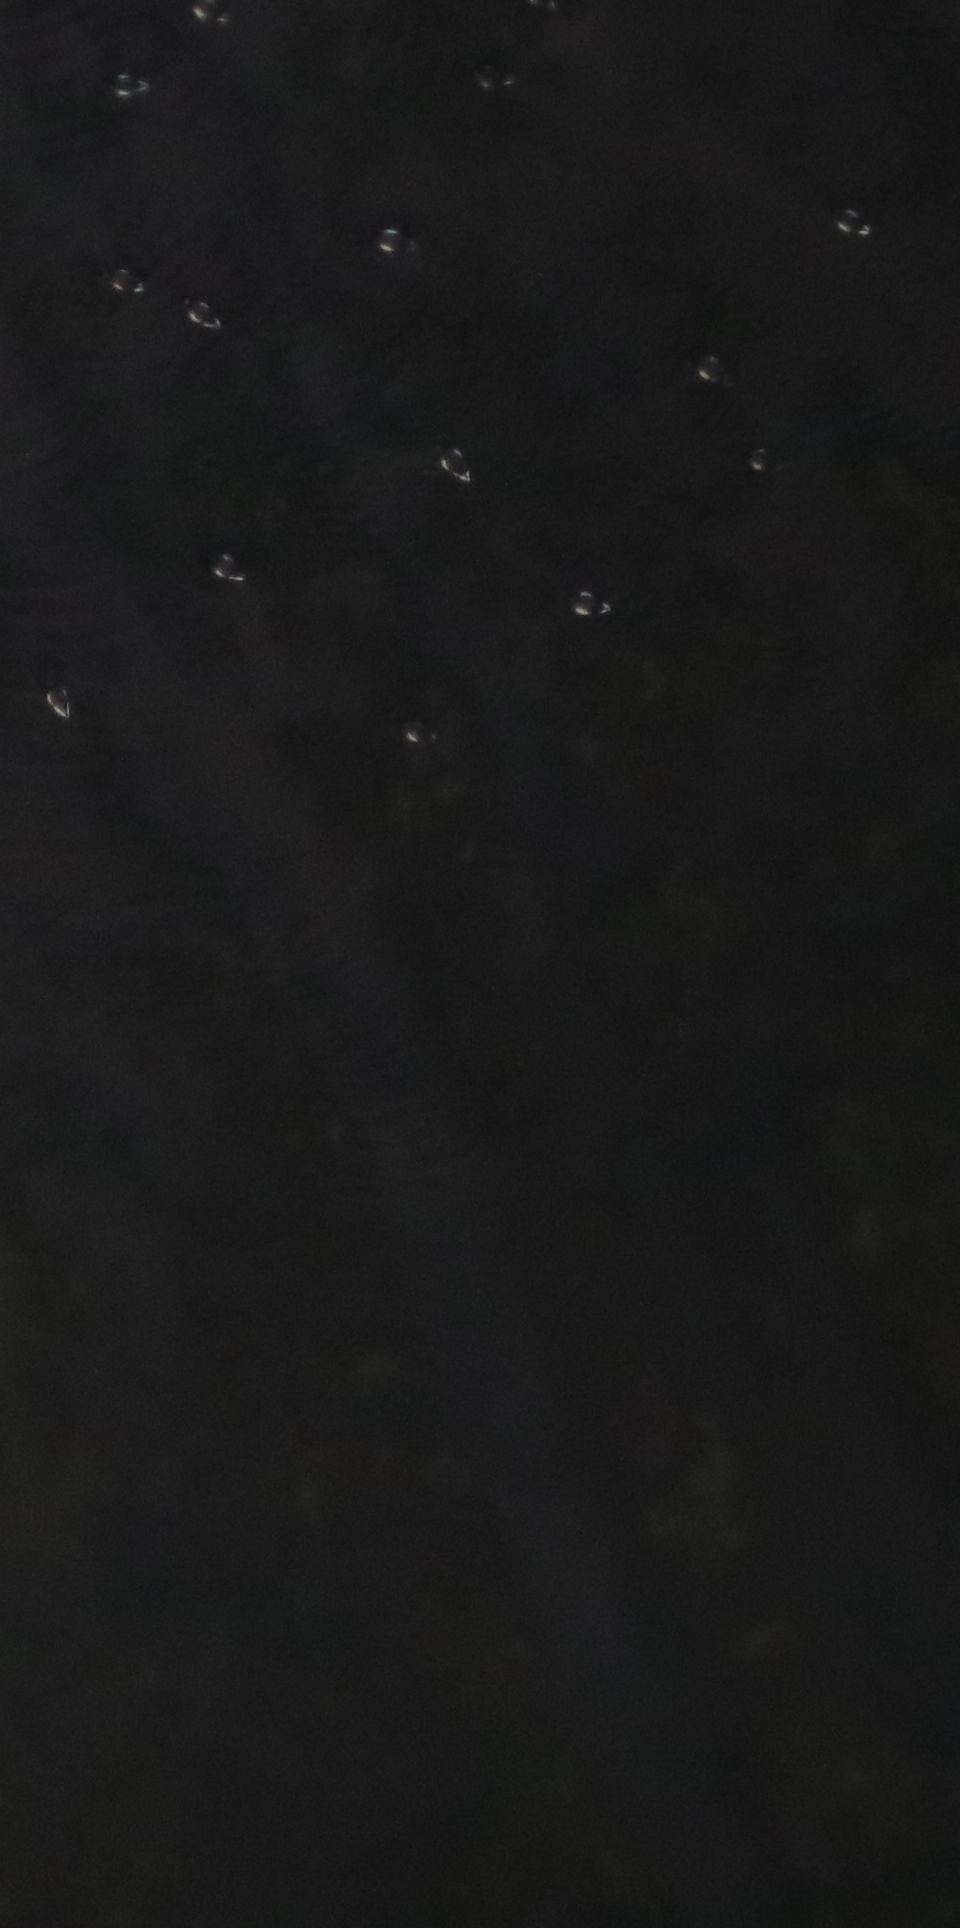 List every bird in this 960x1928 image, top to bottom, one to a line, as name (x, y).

brant (206, 8)
brant (493, 82)
brant (128, 85)
brant (853, 222)
brant (393, 240)
brant (125, 279)
brant (202, 315)
brant (709, 366)
brant (756, 462)
brant (455, 464)
brant (226, 567)
brant (591, 605)
brant (60, 701)
brant (419, 733)